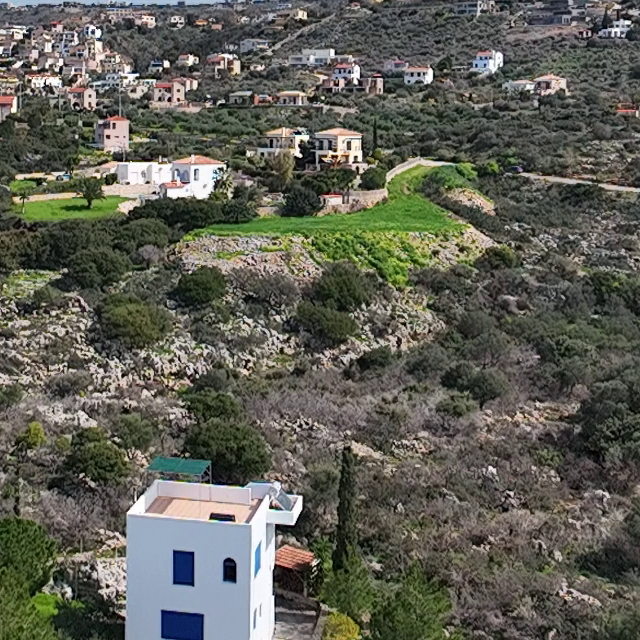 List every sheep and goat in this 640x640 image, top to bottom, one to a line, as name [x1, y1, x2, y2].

None